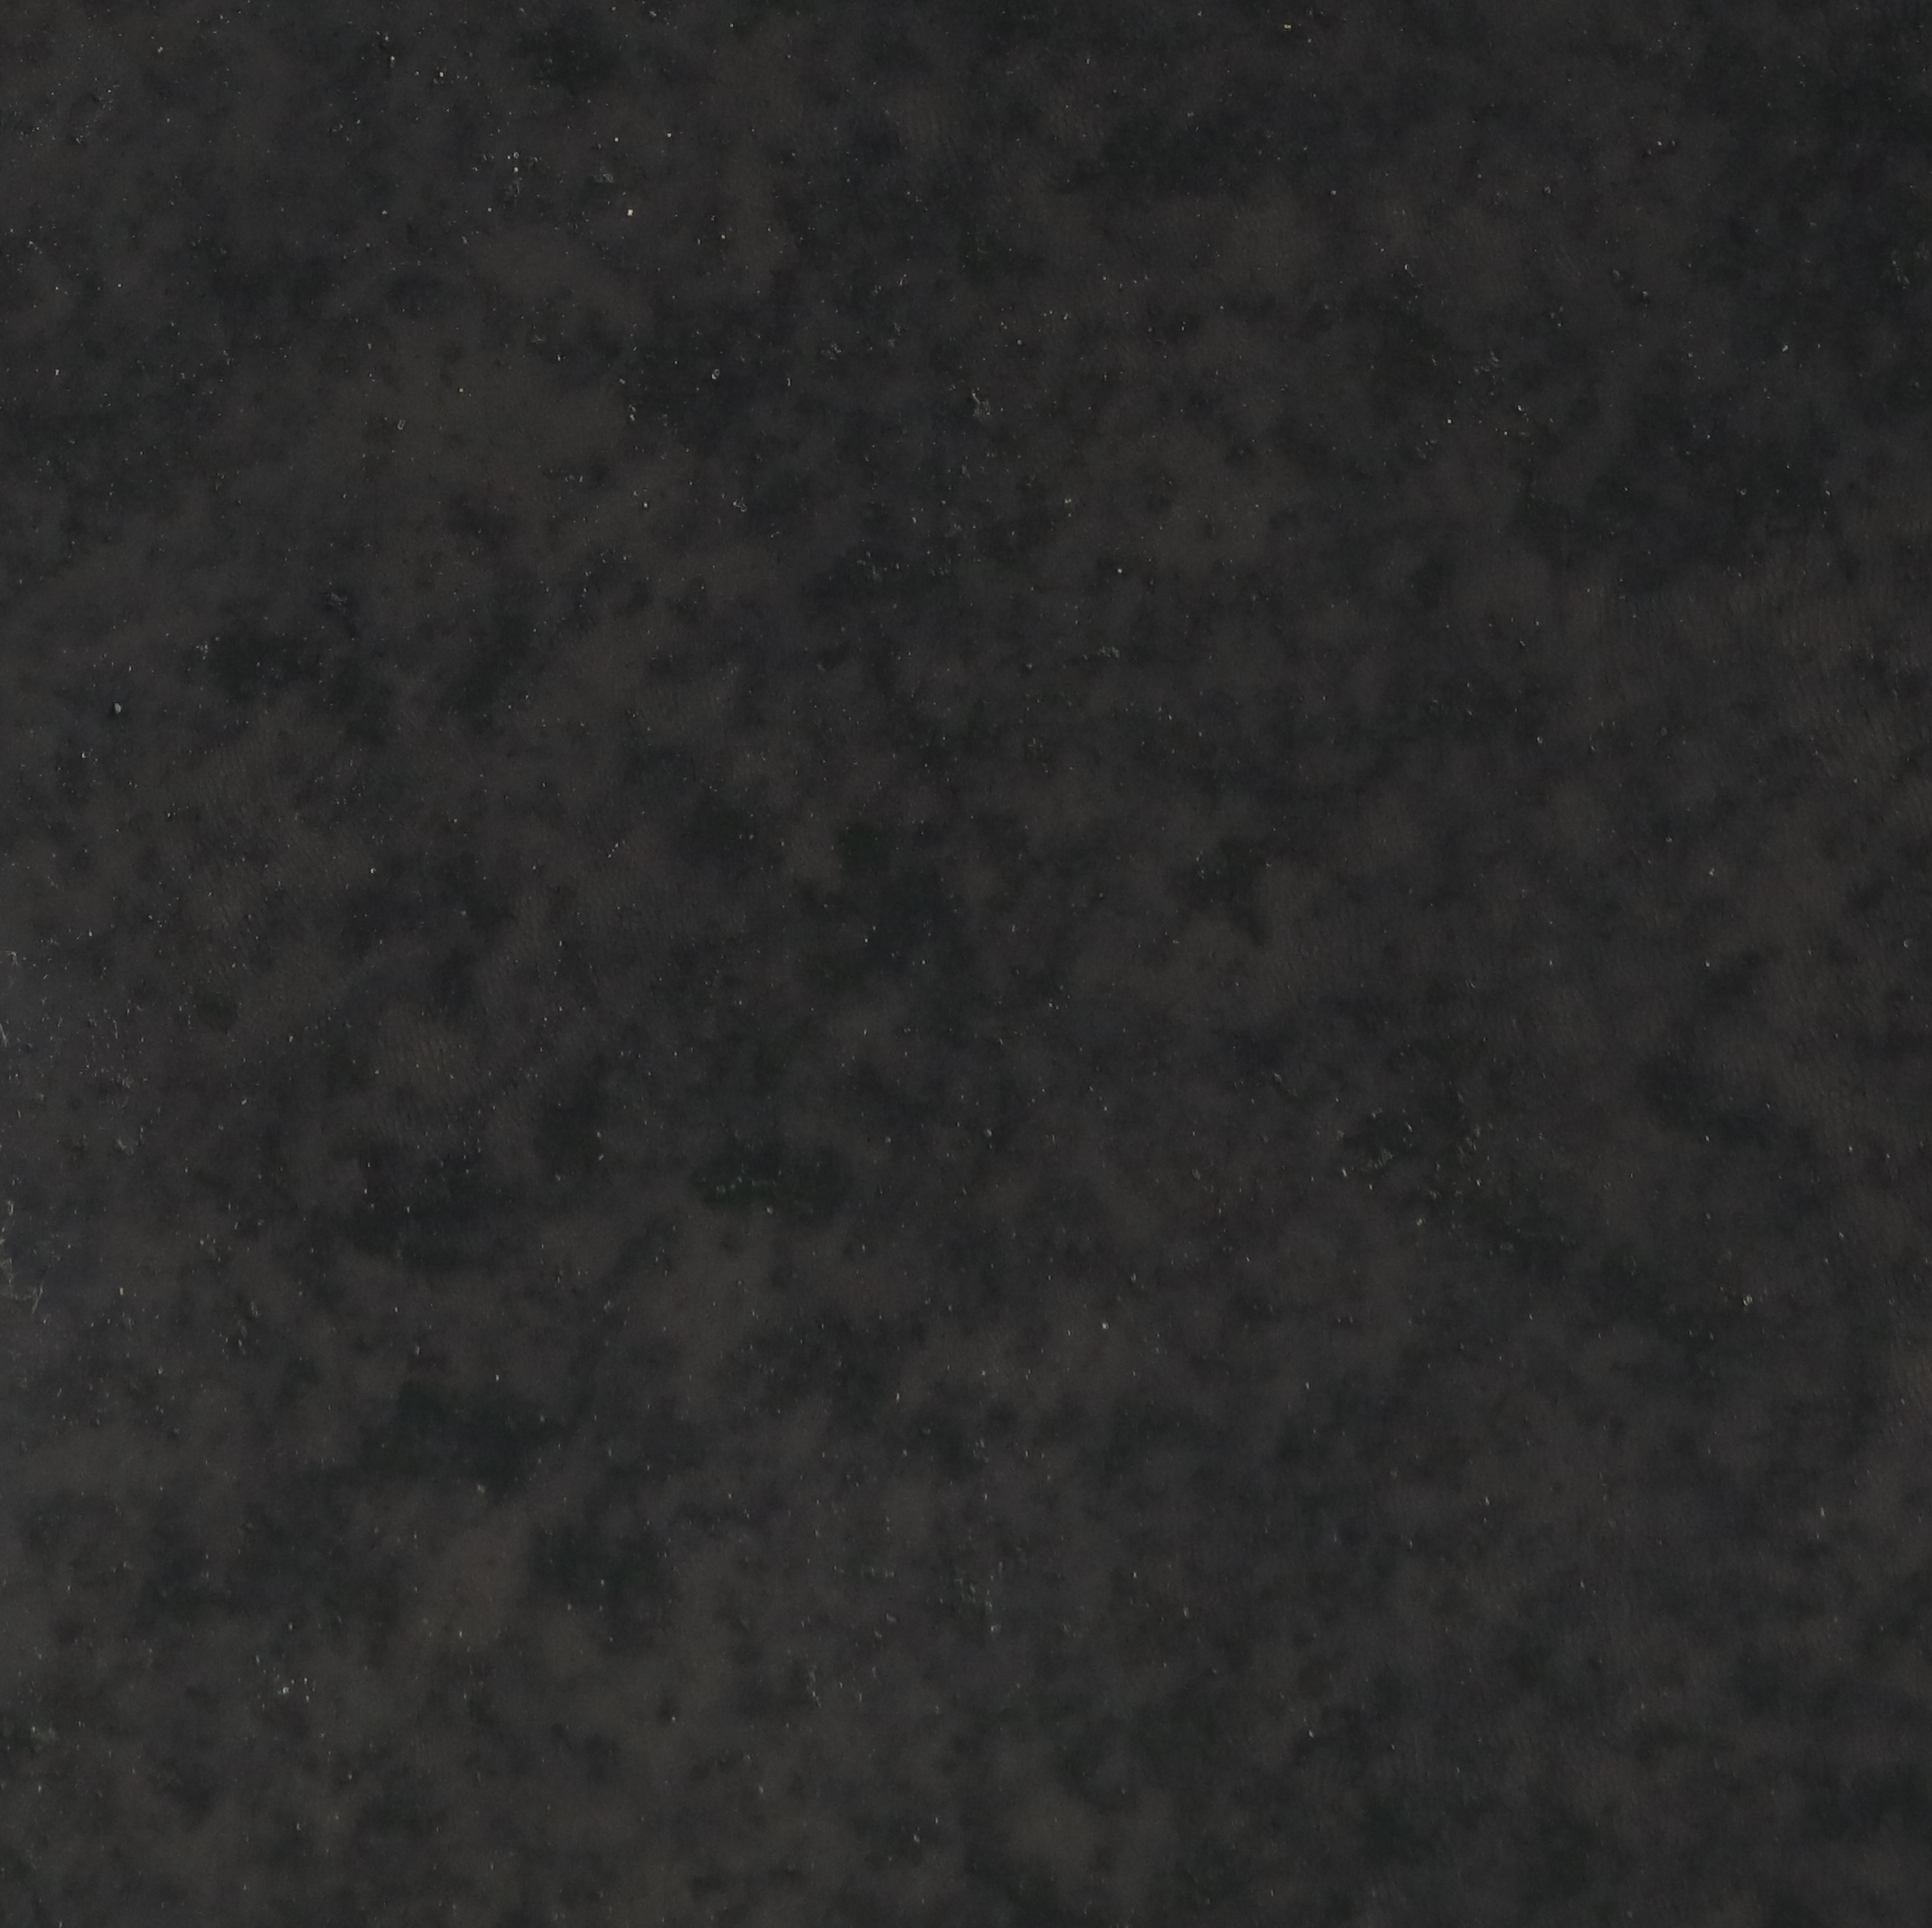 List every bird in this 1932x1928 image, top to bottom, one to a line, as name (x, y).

None